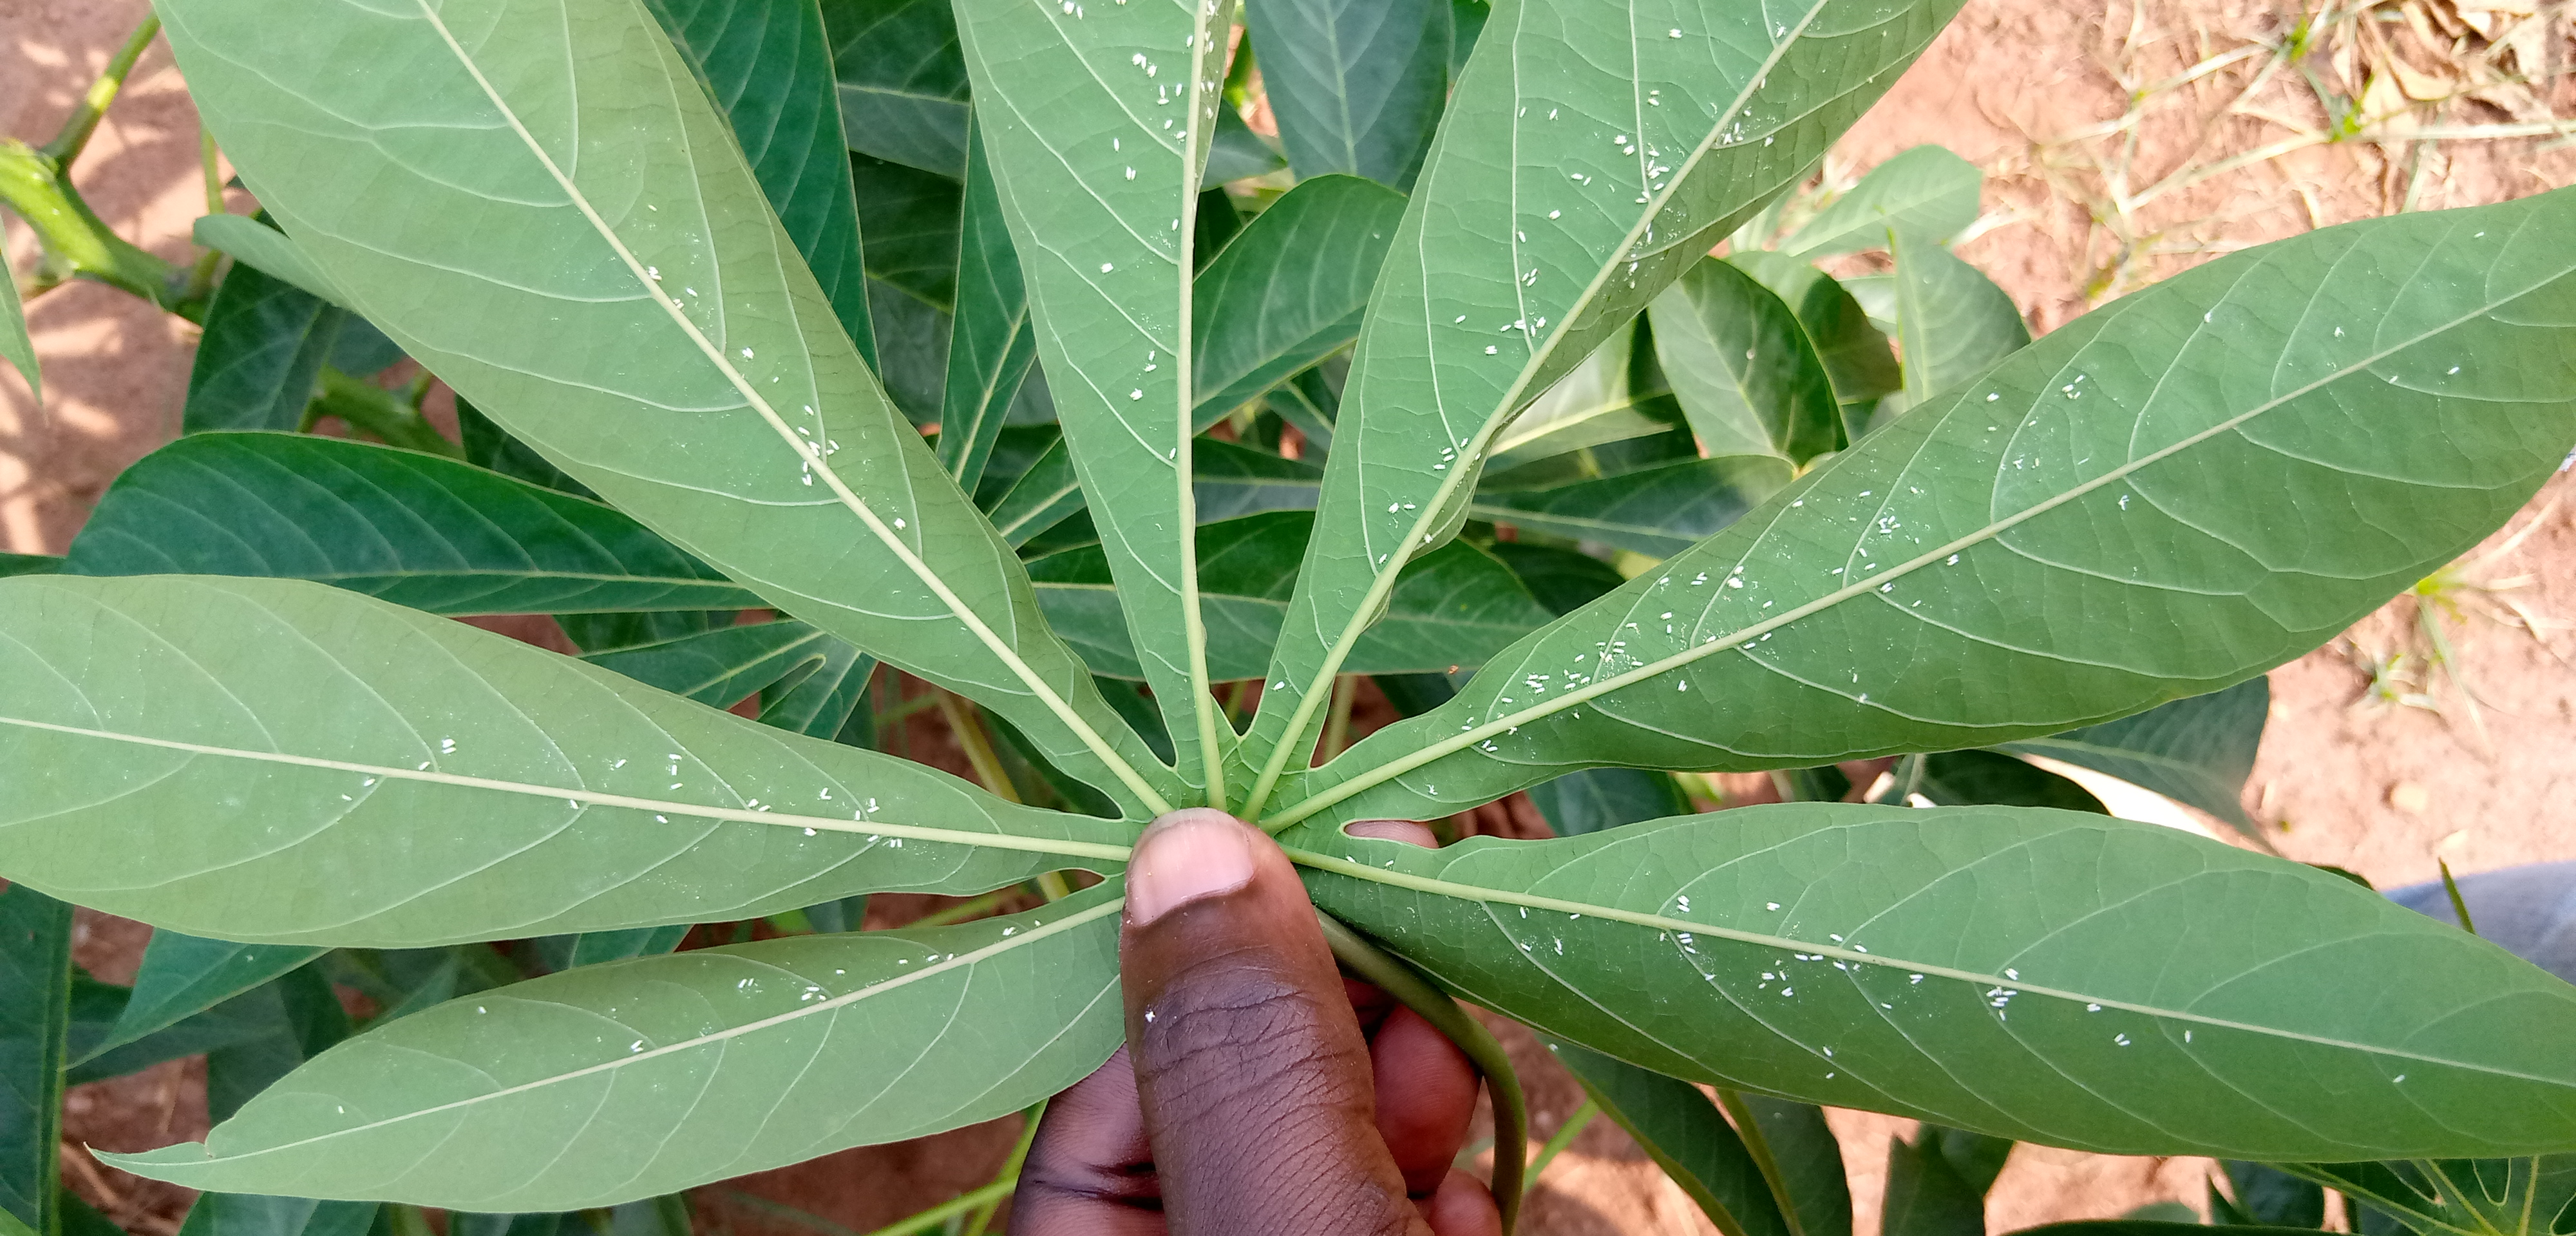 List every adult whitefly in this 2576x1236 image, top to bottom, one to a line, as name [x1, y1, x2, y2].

whitefly [1063, 1, 1075, 15]
whitefly [1206, 1, 1216, 15]
whitefly [1075, 5, 1085, 23]
whitefly [1774, 24, 1785, 39]
whitefly [1667, 25, 1683, 42]
whitefly [1186, 32, 1193, 51]
whitefly [1207, 39, 1217, 55]
whitefly [1132, 51, 1140, 67]
whitefly [1140, 52, 1147, 71]
whitefly [1146, 62, 1157, 79]
whitefly [1759, 75, 1767, 91]
whitefly [1206, 79, 1215, 93]
whitefly [1200, 80, 1206, 93]
whitefly [1174, 81, 1183, 99]
whitefly [1157, 82, 1167, 99]
whitefly [1156, 95, 1169, 106]
whitefly [1647, 97, 1660, 108]
whitefly [1206, 105, 1215, 120]
whitefly [1518, 105, 1527, 120]
whitefly [1548, 107, 1558, 122]
whitefly [1742, 108, 1754, 118]
whitefly [1163, 117, 1174, 131]
whitefly [1732, 120, 1740, 135]
whitefly [1174, 128, 1188, 142]
whitefly [1723, 133, 1734, 148]
whitefly [1612, 133, 1628, 145]
whitefly [1763, 135, 1775, 149]
whitefly [1112, 136, 1121, 153]
whitefly [1622, 144, 1638, 158]
whitefly [1646, 149, 1662, 158]
whitefly [1645, 158, 1655, 171]
whitefly [1124, 164, 1136, 183]
whitefly [1658, 165, 1672, 174]
whitefly [1569, 169, 1585, 182]
whitefly [1583, 173, 1592, 188]
whitefly [1653, 181, 1666, 192]
whitefly [1634, 195, 1647, 206]
whitefly [647, 202, 659, 213]
whitefly [1548, 208, 1562, 221]
whitefly [1171, 216, 1180, 232]
whitefly [1517, 229, 1527, 244]
whitefly [2473, 230, 2486, 241]
whitefly [1645, 230, 1653, 245]
whitefly [1627, 260, 1639, 274]
whitefly [1099, 261, 1117, 274]
whitefly [646, 264, 659, 274]
whitefly [1529, 267, 1540, 279]
whitefly [1520, 271, 1530, 283]
whitefly [649, 273, 665, 282]
whitefly [1526, 276, 1539, 287]
whitefly [1628, 280, 1638, 292]
whitefly [685, 286, 700, 299]
whitefly [2203, 310, 2211, 325]
whitefly [1454, 312, 1466, 325]
whitefly [1535, 315, 1548, 330]
whitefly [1513, 318, 1528, 330]
whitefly [1529, 322, 1537, 339]
whitefly [1499, 323, 1511, 334]
whitefly [2333, 324, 2345, 339]
whitefly [1484, 344, 1498, 357]
whitefly [741, 346, 756, 362]
whitefly [1147, 349, 1156, 362]
whitefly [1144, 363, 1157, 375]
whitefly [2446, 365, 2463, 377]
whitefly [2073, 373, 2088, 384]
whitefly [2388, 373, 2401, 386]
whitefly [771, 375, 781, 386]
whitefly [2061, 384, 2074, 392]
whitefly [1128, 387, 1146, 402]
whitefly [2072, 389, 2081, 399]
whitefly [2065, 391, 2073, 400]
whitefly [1986, 391, 2000, 404]
whitefly [803, 403, 815, 417]
whitefly [2027, 418, 2040, 429]
whitefly [1987, 424, 1998, 434]
whitefly [797, 425, 811, 437]
whitefly [1459, 436, 1469, 448]
whitefly [808, 438, 822, 457]
whitefly [828, 438, 841, 450]
whitefly [1440, 445, 1452, 454]
whitefly [1168, 447, 1179, 462]
whitefly [1442, 453, 1457, 463]
whitefly [2034, 455, 2041, 469]
whitefly [2012, 458, 2025, 471]
whitefly [801, 460, 810, 473]
whitefly [1433, 462, 1448, 473]
whitefly [800, 473, 815, 489]
whitefly [1909, 483, 1918, 496]
whitefly [1859, 490, 1871, 498]
whitefly [2116, 492, 2131, 512]
whitefly [1790, 498, 1804, 509]
whitefly [1387, 500, 1399, 515]
whitefly [1402, 503, 1416, 511]
whitefly [1886, 513, 1896, 525]
whitefly [1847, 514, 1859, 523]
whitefly [894, 516, 907, 532]
whitefly [1878, 516, 1888, 528]
whitefly [1879, 527, 1892, 535]
whitefly [1423, 530, 1434, 545]
whitefly [1913, 535, 1920, 545]
whitefly [1858, 546, 1869, 559]
whitefly [1946, 551, 1962, 568]
whitefly [1378, 552, 1388, 566]
whitefly [1864, 561, 1878, 570]
whitefly [1732, 565, 1745, 575]
whitefly [1831, 566, 1844, 576]
whitefly [1696, 570, 1708, 581]
whitefly [1727, 576, 1745, 590]
whitefly [1658, 577, 1669, 585]
whitefly [1689, 579, 1703, 586]
whitefly [1880, 581, 1893, 594]
whitefly [1911, 597, 1923, 609]
whitefly [1761, 599, 1775, 610]
whitefly [1659, 610, 1677, 623]
whitefly [1625, 620, 1637, 630]
whitefly [1665, 623, 1673, 636]
whitefly [1759, 632, 1773, 642]
whitefly [1703, 635, 1719, 644]
whitefly [1613, 639, 1626, 648]
whitefly [1595, 640, 1608, 648]
whitefly [1742, 642, 1756, 651]
whitefly [1612, 646, 1625, 654]
whitefly [1597, 649, 1605, 659]
whitefly [1573, 652, 1587, 664]
whitefly [1605, 653, 1613, 665]
whitefly [1630, 659, 1645, 666]
whitefly [1850, 671, 1860, 685]
whitefly [1527, 672, 1539, 680]
whitefly [1539, 672, 1551, 681]
whitefly [1580, 675, 1591, 686]
whitefly [1273, 678, 1287, 693]
whitefly [1677, 679, 1688, 693]
whitefly [1563, 682, 1576, 690]
whitefly [1531, 682, 1544, 688]
whitefly [1534, 686, 1546, 694]
whitefly [1857, 690, 1867, 706]
whitefly [1499, 696, 1513, 704]
whitefly [1570, 709, 1581, 720]
whitefly [1496, 712, 1507, 719]
whitefly [1465, 715, 1475, 724]
whitefly [1458, 724, 1475, 732]
whitefly [1507, 725, 1520, 737]
whitefly [441, 736, 457, 748]
whitefly [1480, 738, 1491, 749]
whitefly [1485, 745, 1499, 753]
whitefly [440, 746, 461, 756]
whitefly [667, 751, 686, 762]
whitefly [614, 756, 629, 770]
whitefly [417, 759, 432, 771]
whitefly [670, 763, 679, 778]
whitefly [359, 776, 380, 787]
whitefly [668, 782, 684, 791]
whitefly [1424, 782, 1440, 797]
whitefly [819, 785, 831, 802]
whitefly [339, 792, 354, 802]
whitefly [866, 792, 881, 814]
whitefly [747, 796, 758, 807]
whitefly [569, 798, 581, 812]
whitefly [757, 801, 772, 813]
whitefly [853, 809, 862, 821]
whitefly [655, 812, 670, 825]
whitefly [804, 826, 816, 837]
whitefly [866, 832, 880, 843]
whitefly [896, 834, 905, 850]
whitefly [889, 836, 896, 850]
whitefly [1346, 854, 1357, 864]
whitefly [1384, 857, 1396, 868]
whitefly [1676, 892, 1690, 904]
whitefly [1765, 899, 1780, 912]
whitefly [1677, 904, 1693, 914]
whitefly [1519, 904, 1528, 919]
whitefly [1569, 912, 1582, 921]
whitefly [1032, 918, 1041, 927]
whitefly [1001, 926, 1017, 937]
whitefly [1658, 930, 1666, 944]
whitefly [1676, 931, 1692, 939]
whitefly [1828, 932, 1844, 943]
whitefly [1555, 936, 1564, 956]
whitefly [1680, 937, 1695, 944]
whitefly [1519, 941, 1531, 951]
whitefly [1683, 943, 1698, 955]
whitefly [1853, 943, 1869, 953]
whitefly [945, 951, 956, 962]
whitefly [1792, 951, 1808, 962]
whitefly [926, 952, 941, 963]
whitefly [1808, 953, 1824, 962]
whitefly [896, 957, 909, 966]
whitefly [1831, 959, 1847, 971]
whitefly [2003, 966, 2021, 980]
whitefly [833, 967, 849, 976]
whitefly [1778, 969, 1788, 982]
whitefly [1703, 971, 1719, 982]
whitefly [1759, 971, 1776, 981]
whitefly [1908, 971, 1924, 986]
whitefly [738, 975, 747, 990]
whitefly [747, 975, 755, 990]
whitefly [1756, 981, 1768, 990]
whitefly [1985, 985, 2000, 997]
whitefly [803, 986, 822, 991]
whitefly [1781, 986, 1795, 998]
whitefly [2002, 989, 2017, 996]
whitefly [800, 992, 812, 1001]
whitefly [817, 992, 826, 1002]
whitefly [1990, 997, 2011, 1007]
whitefly [1880, 1000, 1893, 1009]
whitefly [2085, 1001, 2102, 1013]
whitefly [477, 1004, 489, 1016]
whitefly [1998, 1007, 2006, 1022]
whitefly [2183, 1027, 2192, 1045]
whitefly [2114, 1031, 2132, 1048]
whitefly [629, 1036, 645, 1053]
whitefly [1821, 1044, 1833, 1057]
whitefly [1826, 1071, 1836, 1081]
whitefly [335, 1103, 347, 1116]